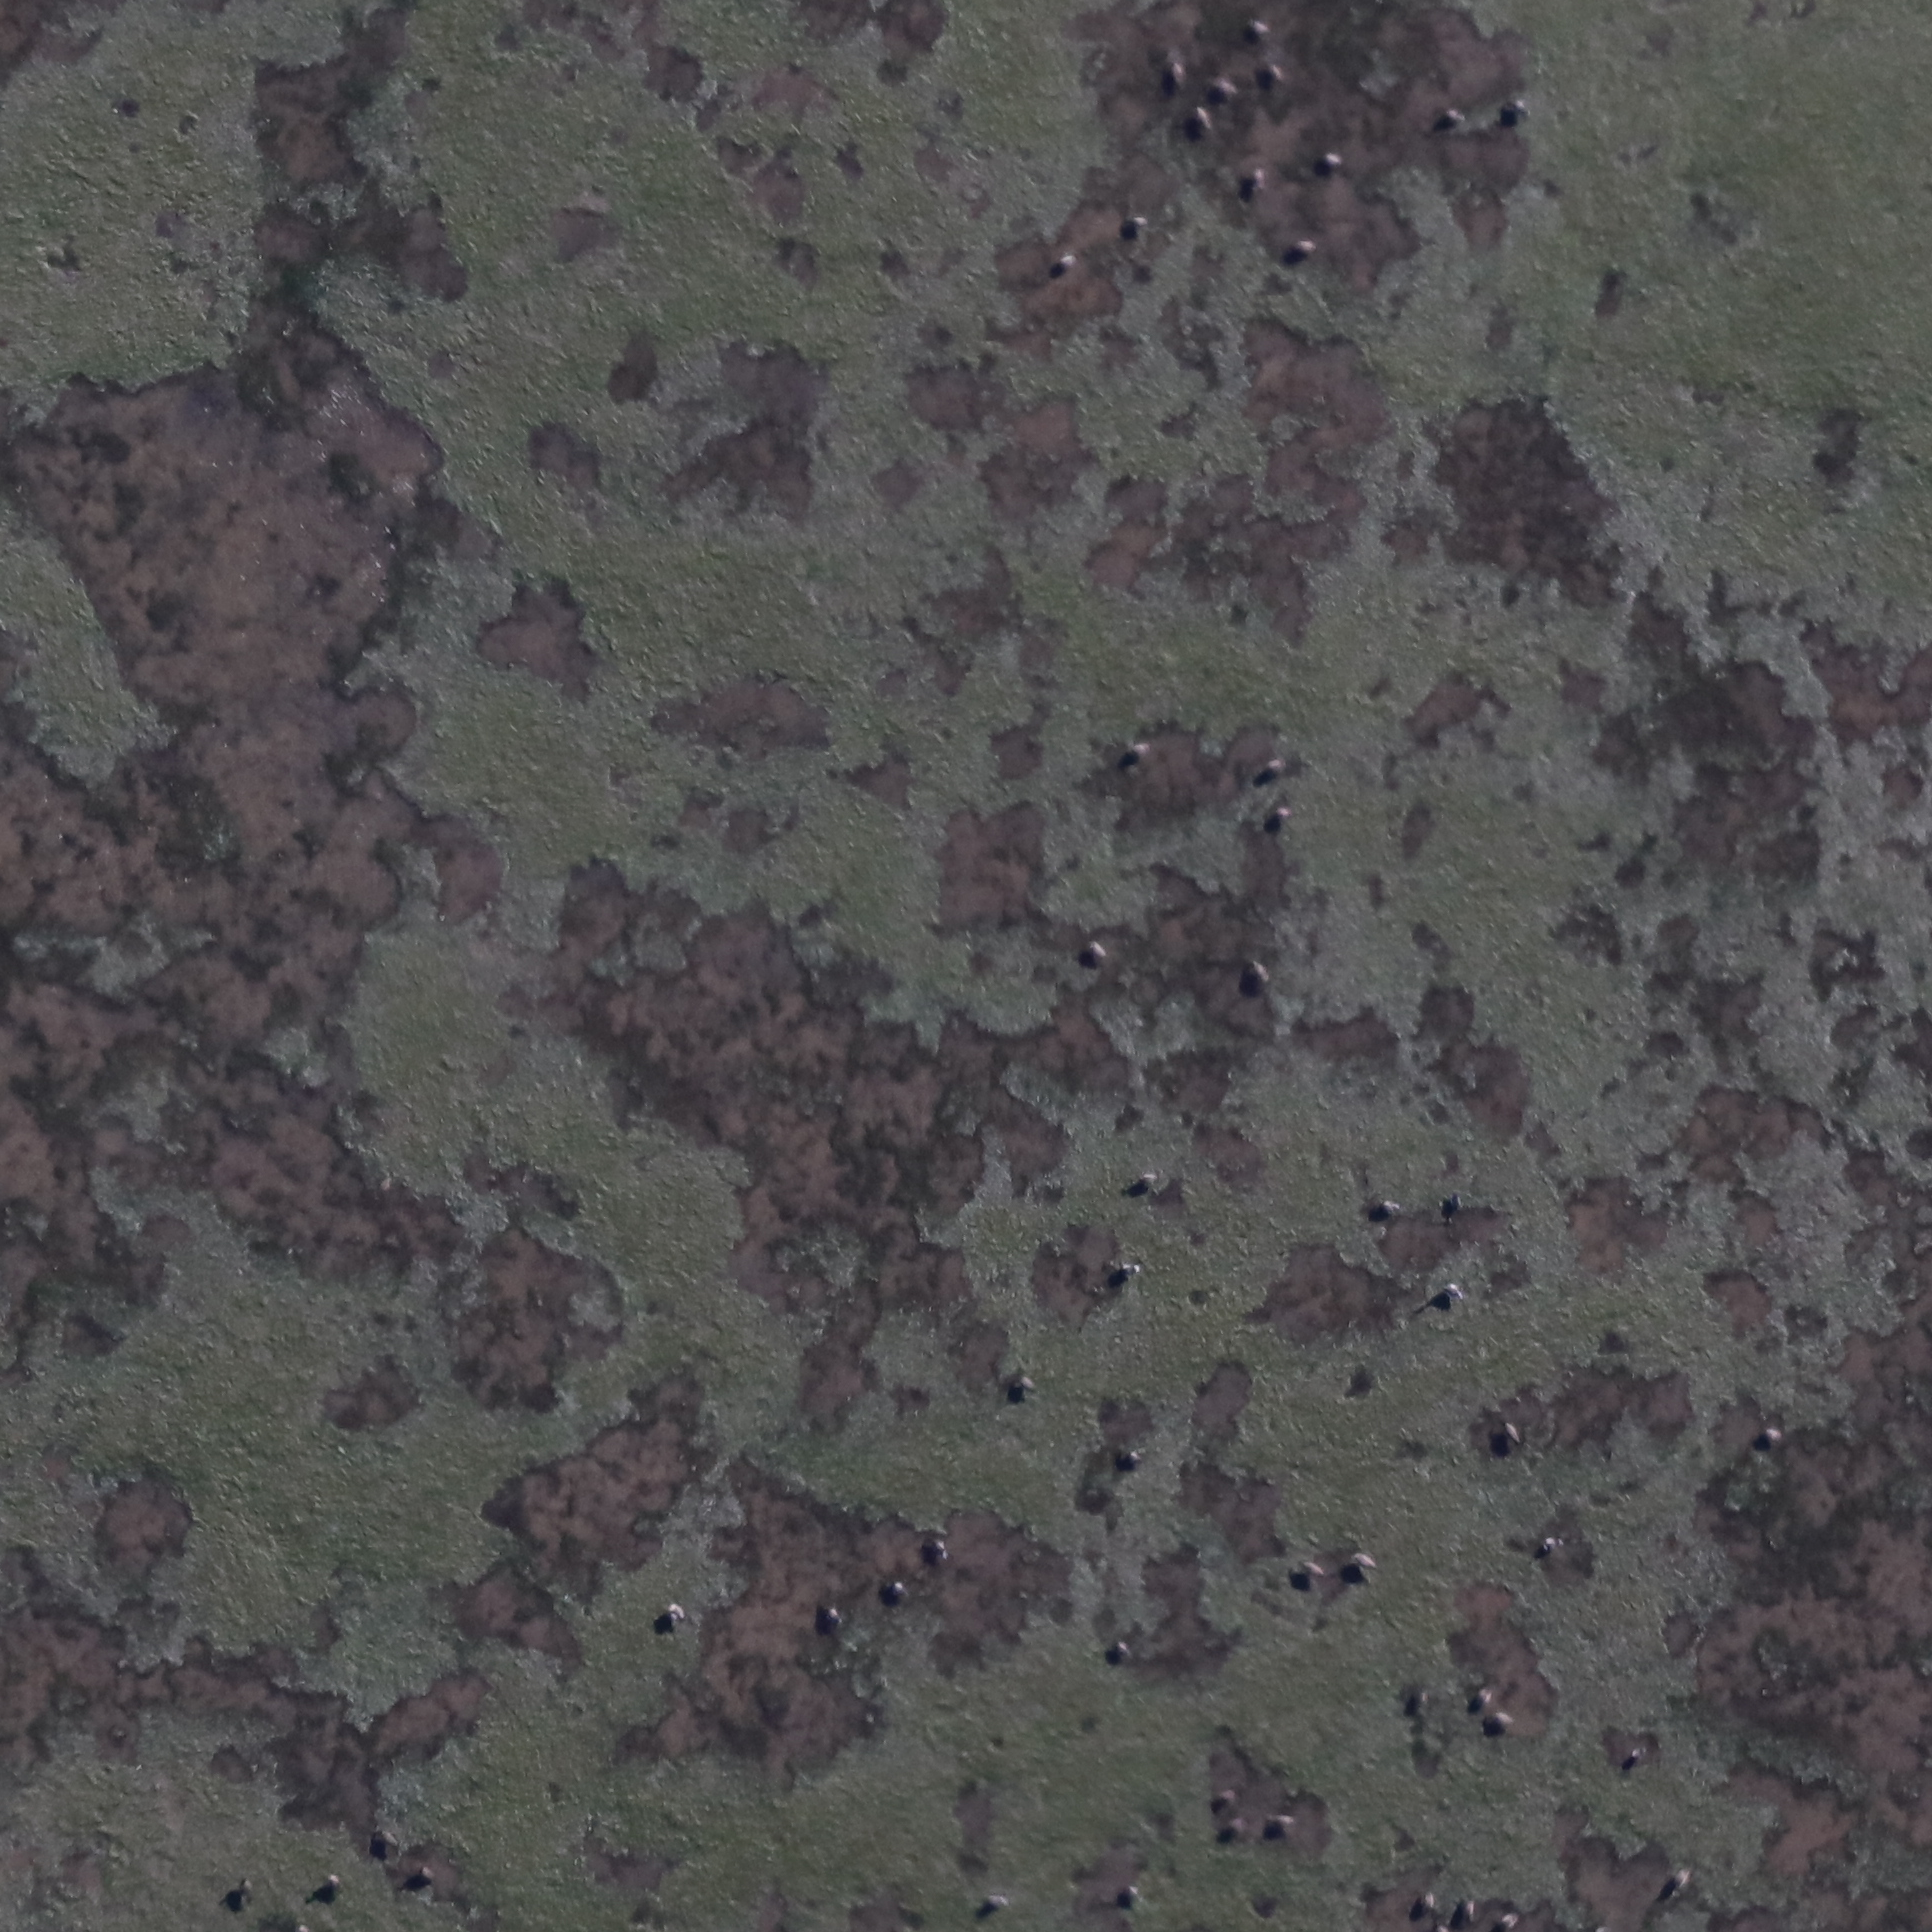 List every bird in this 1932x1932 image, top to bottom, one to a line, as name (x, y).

Canada goose (1260, 29)
Canada goose (1175, 74)
Canada goose (1275, 74)
Canada goose (1224, 87)
Canada goose (1514, 104)
Canada goose (1206, 115)
Canada goose (1449, 116)
Canada goose (1333, 158)
Canada goose (1260, 174)
Canada goose (1141, 219)
Canada goose (1303, 251)
Canada goose (1068, 263)
Canada goose (1140, 751)
Canada goose (1276, 766)
Canada goose (1284, 813)
Canada goose (1098, 952)
Canada goose (1256, 973)
brant (1146, 1180)
brant (1457, 1204)
brant (1386, 1207)
brant (1128, 1270)
brant (1455, 1293)
Canada goose (1026, 1384)
Canada goose (1511, 1429)
Canada goose (1773, 1436)
brant (1133, 1457)
brant (1550, 1545)
brant (942, 1549)
Canada goose (1364, 1558)
Canada goose (1315, 1570)
brant (896, 1590)
brant (834, 1614)
brant (677, 1615)
brant (1124, 1650)
Canada goose (1485, 1695)
Canada goose (1420, 1698)
Canada goose (1505, 1717)
brant (1639, 1752)
Canada goose (1225, 1795)
Canada goose (1288, 1822)
Canada goose (1238, 1825)
Canada goose (389, 1838)
Canada goose (426, 1878)
Canada goose (1681, 1879)
Canada goose (336, 1884)
Canada goose (245, 1886)
Canada goose (1132, 1894)
Canada goose (1427, 1905)
Canada goose (992, 1906)
Canada goose (1469, 1911)
Canada goose (1509, 1921)